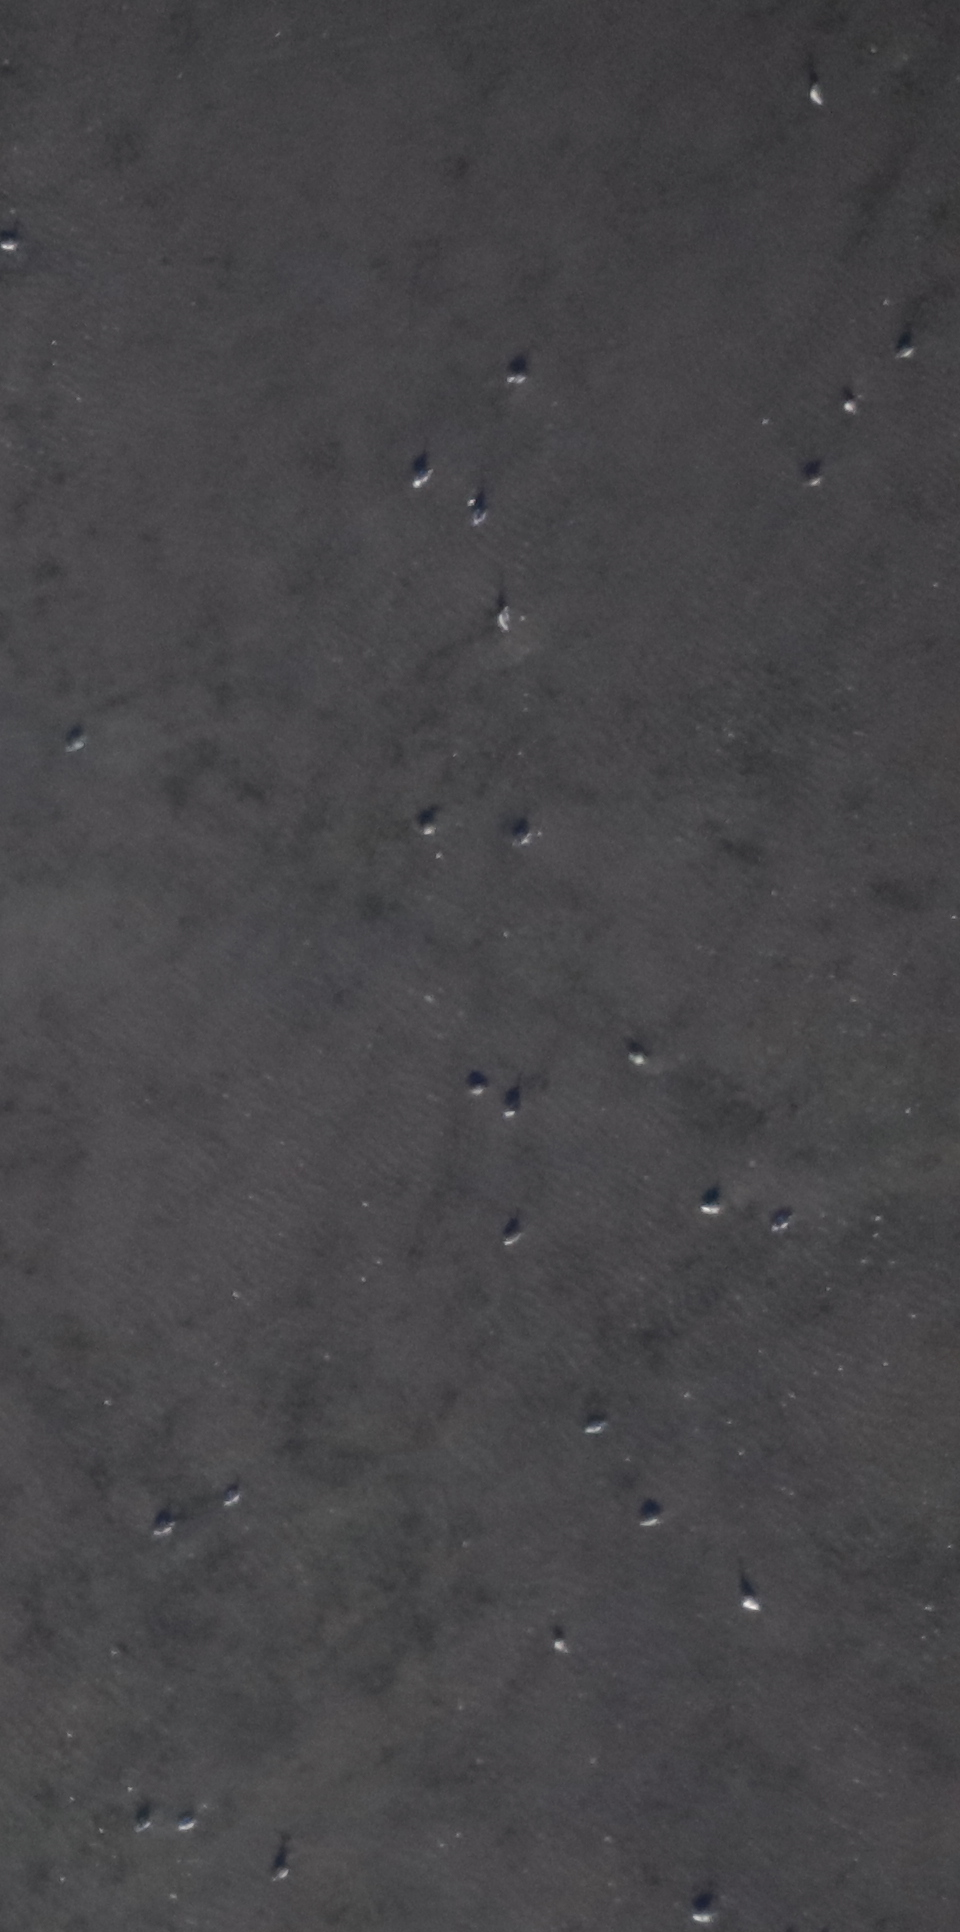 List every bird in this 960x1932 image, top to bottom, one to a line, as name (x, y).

brant (817, 94)
brant (8, 242)
brant (905, 351)
brant (518, 379)
brant (849, 402)
brant (423, 478)
brant (808, 483)
brant (478, 514)
brant (504, 620)
brant (80, 743)
brant (428, 828)
brant (520, 838)
brant (643, 1063)
brant (481, 1084)
brant (514, 1113)
brant (716, 1207)
brant (780, 1223)
brant (510, 1238)
brant (594, 1428)
brant (232, 1497)
brant (650, 1520)
brant (164, 1529)
brant (752, 1604)
brant (559, 1643)
brant (144, 1824)
brant (186, 1824)
brant (281, 1871)
brant (701, 1917)